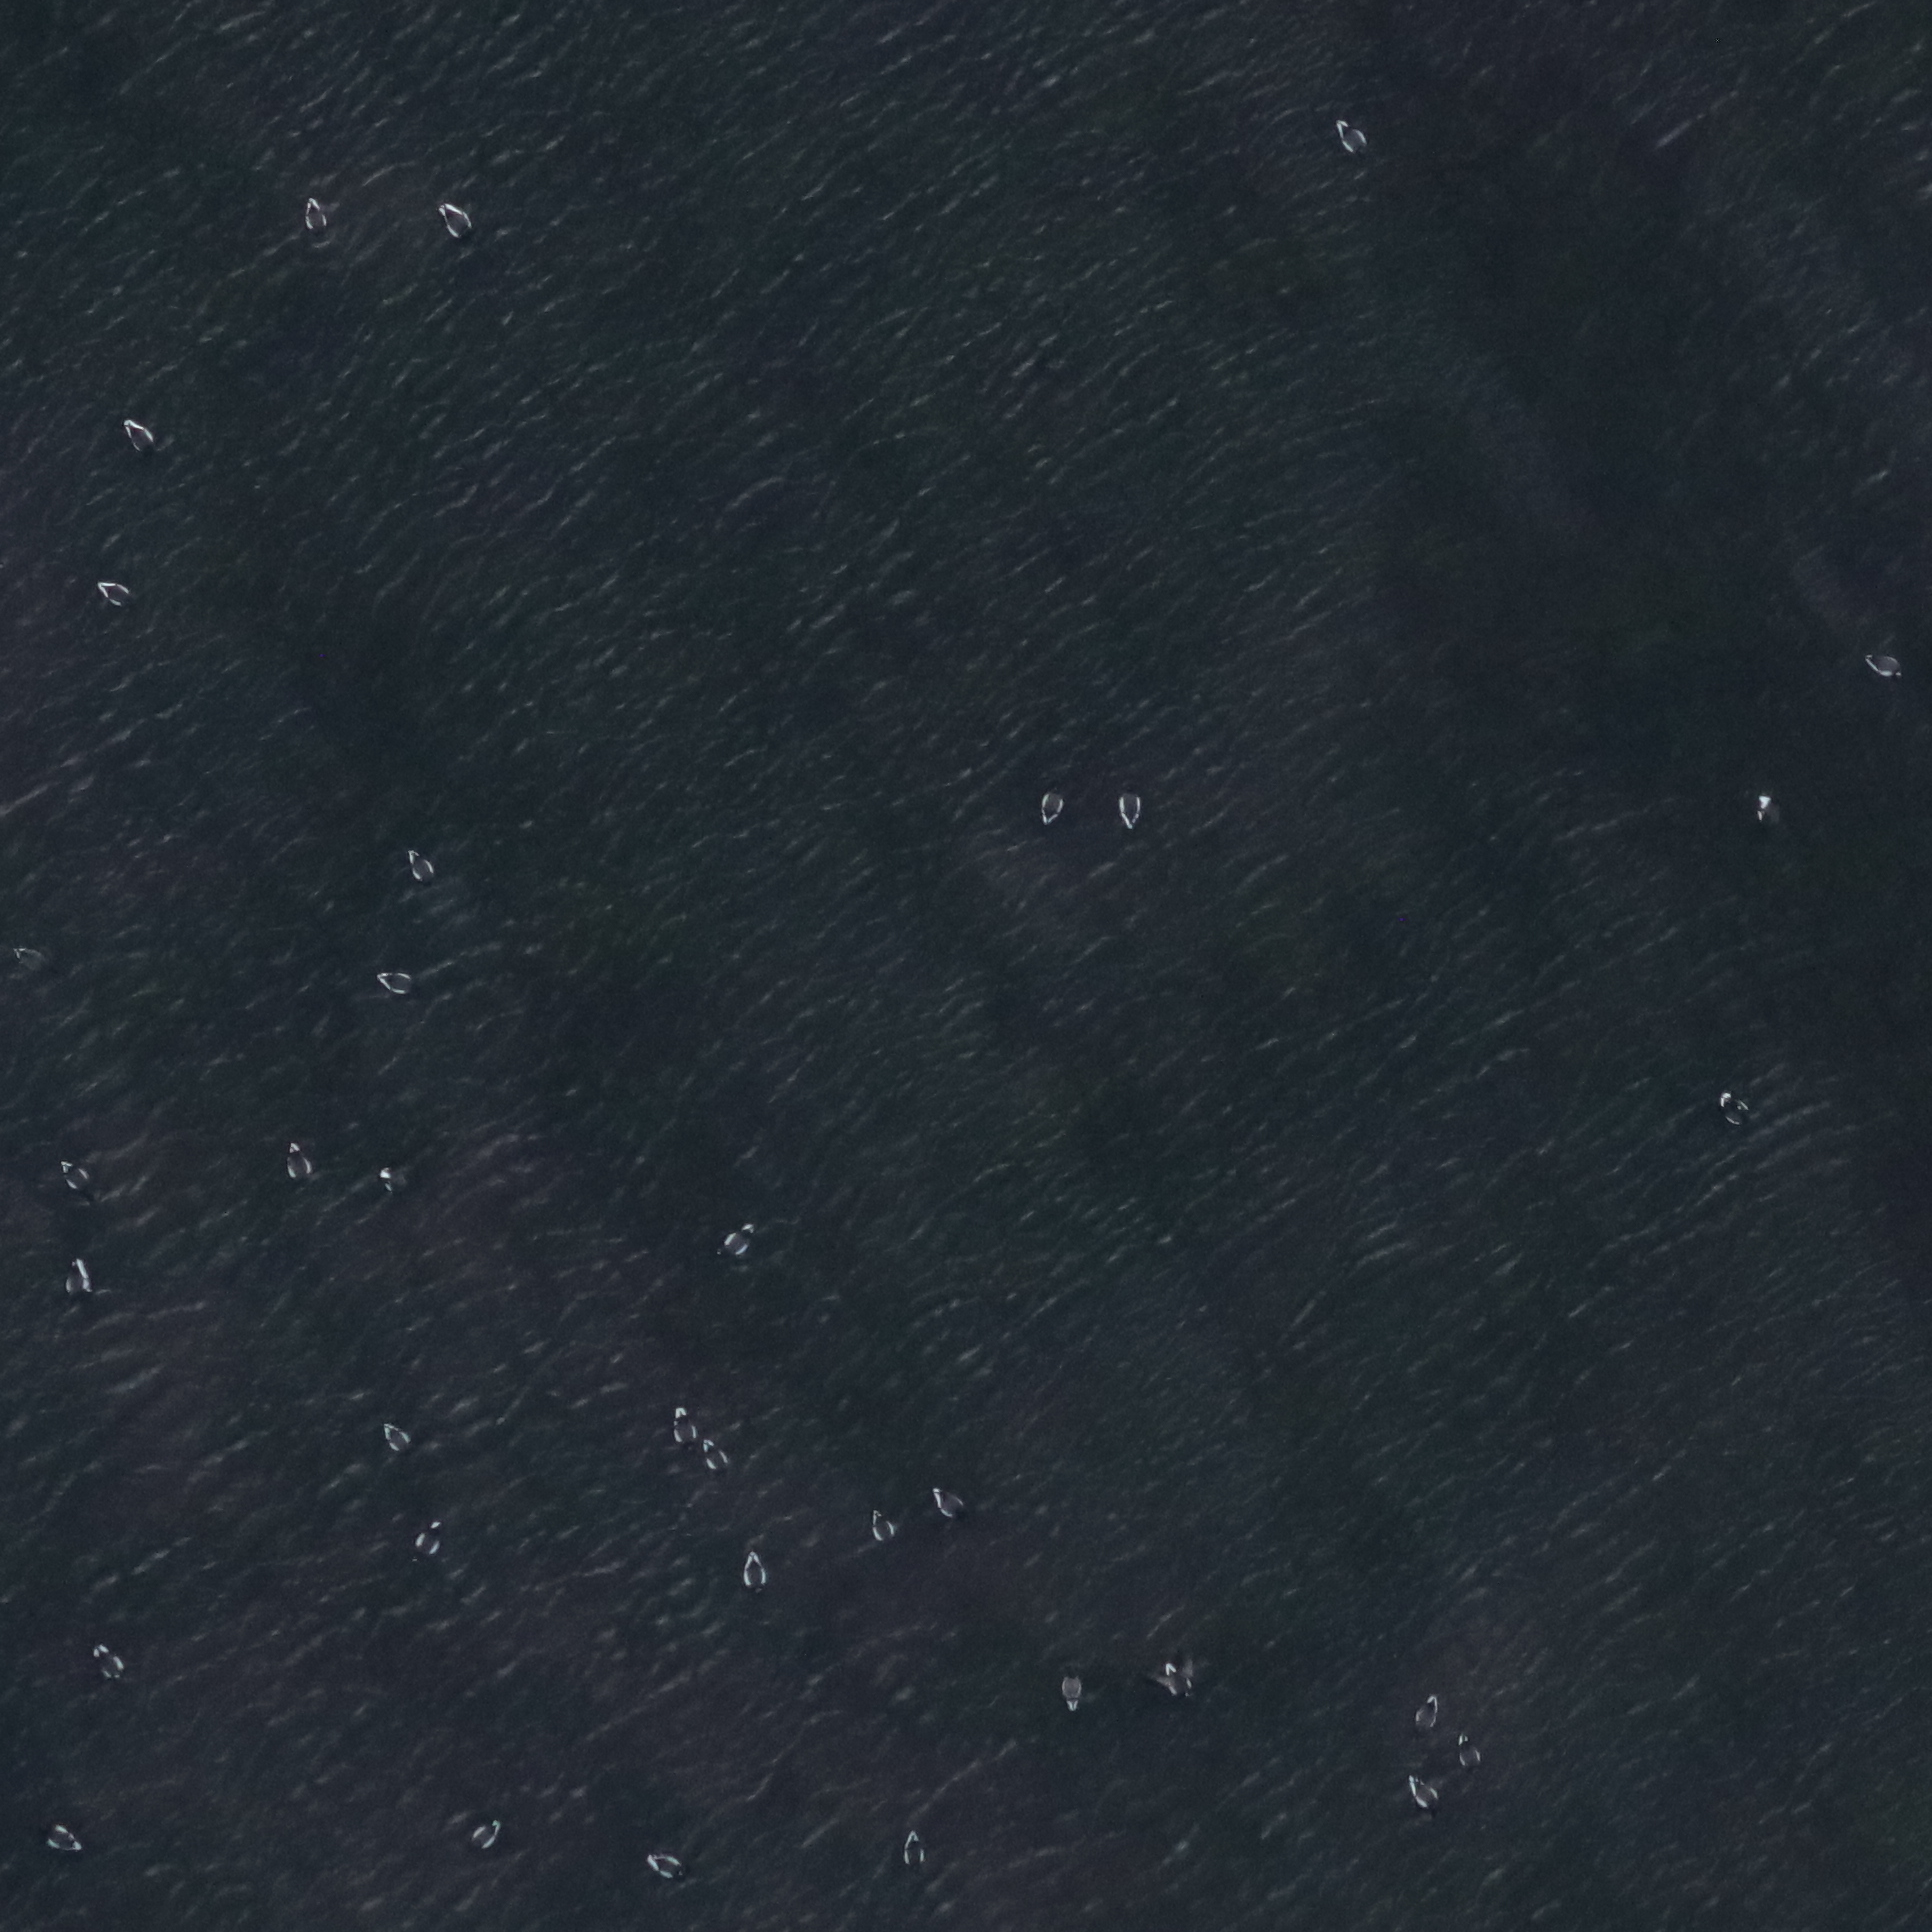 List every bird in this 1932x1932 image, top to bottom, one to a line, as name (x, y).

brant (1352, 139)
brant (318, 218)
brant (457, 222)
brant (140, 437)
brant (117, 595)
brant (1884, 664)
brant (1053, 806)
brant (1129, 808)
brant (1768, 813)
brant (423, 869)
brant (400, 982)
brant (1736, 1111)
brant (300, 1166)
brant (78, 1177)
brant (393, 1178)
brant (737, 1243)
brant (79, 1281)
brant (682, 1429)
brant (398, 1440)
brant (715, 1458)
brant (949, 1504)
brant (883, 1527)
brant (429, 1542)
brant (755, 1574)
brant (110, 1663)
brant (1176, 1679)
brant (1073, 1690)
brant (1427, 1716)
brant (1468, 1754)
brant (1425, 1793)
brant (484, 1835)
brant (62, 1839)
brant (915, 1853)
brant (667, 1866)